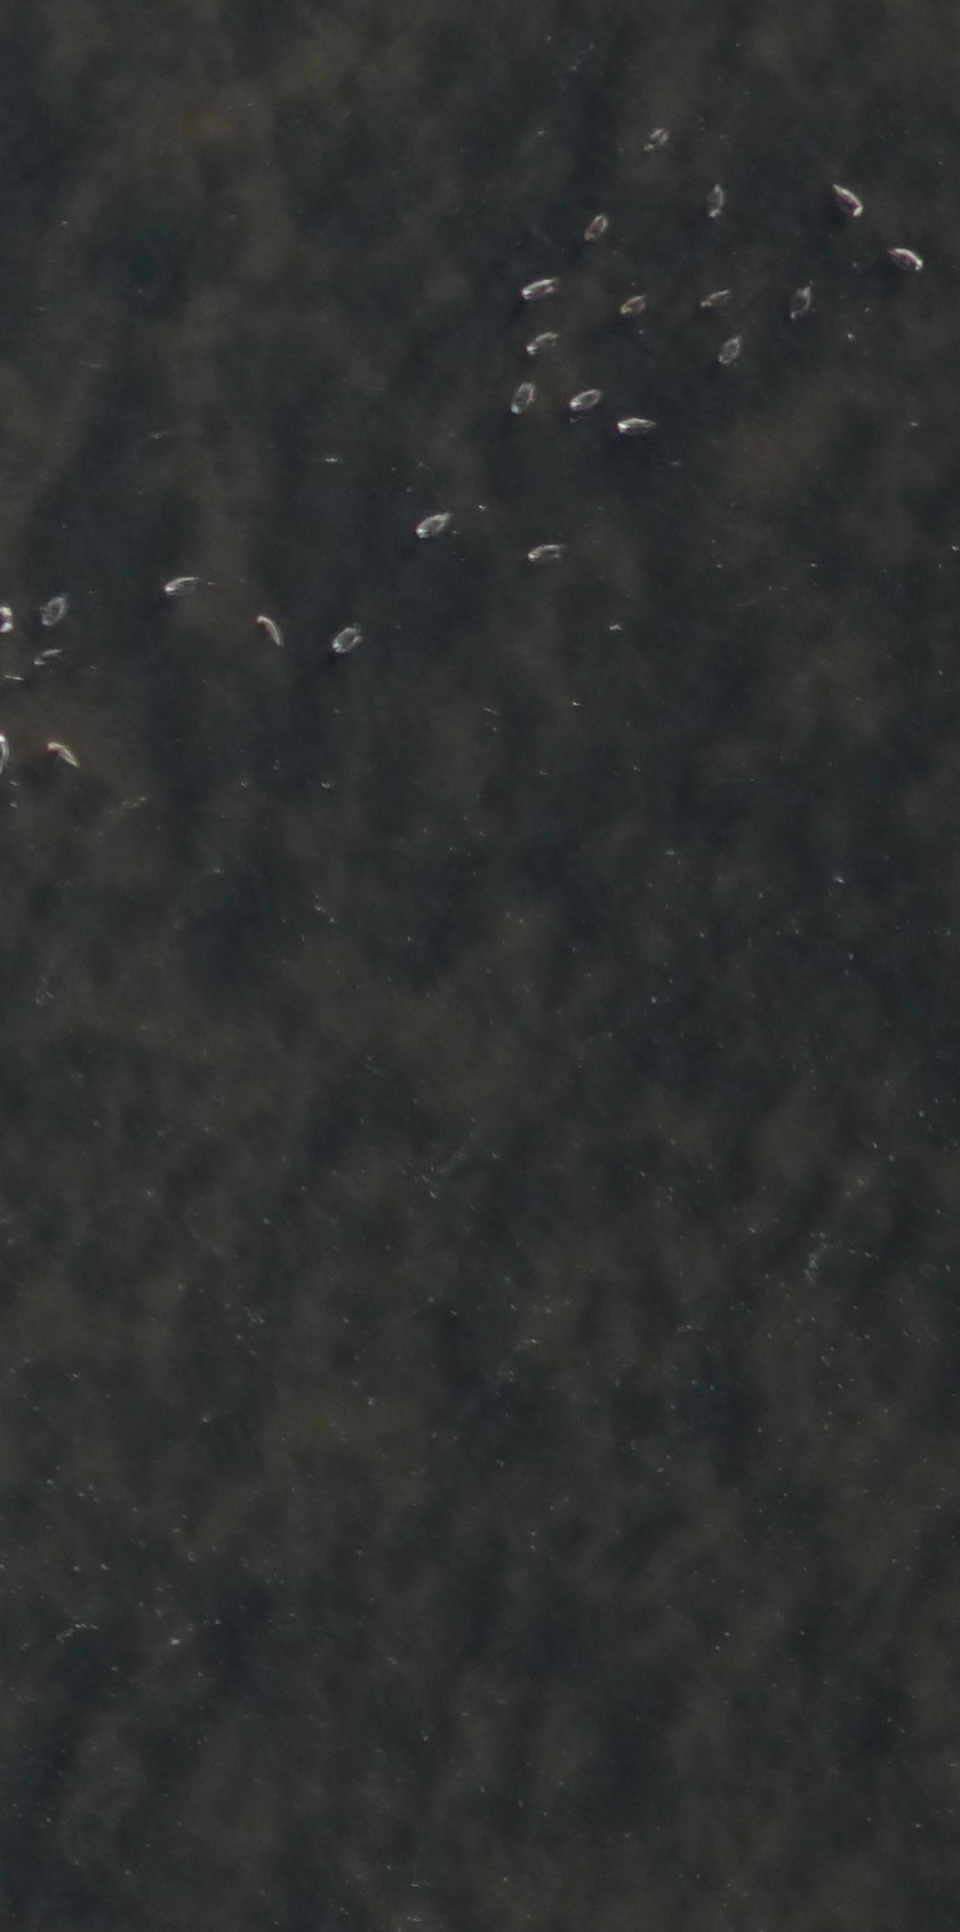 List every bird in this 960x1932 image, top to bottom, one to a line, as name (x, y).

other bird (657, 140)
other bird (715, 199)
other bird (848, 202)
other bird (597, 226)
other bird (904, 260)
other bird (537, 289)
other bird (715, 298)
other bird (799, 299)
other bird (631, 306)
other bird (544, 345)
other bird (727, 356)
other bird (521, 400)
other bird (583, 401)
other bird (633, 428)
other bird (435, 526)
other bird (543, 550)
other bird (181, 586)
other bird (60, 610)
other bird (6, 620)
other bird (269, 631)
other bird (349, 641)
other bird (47, 660)
other bird (62, 749)